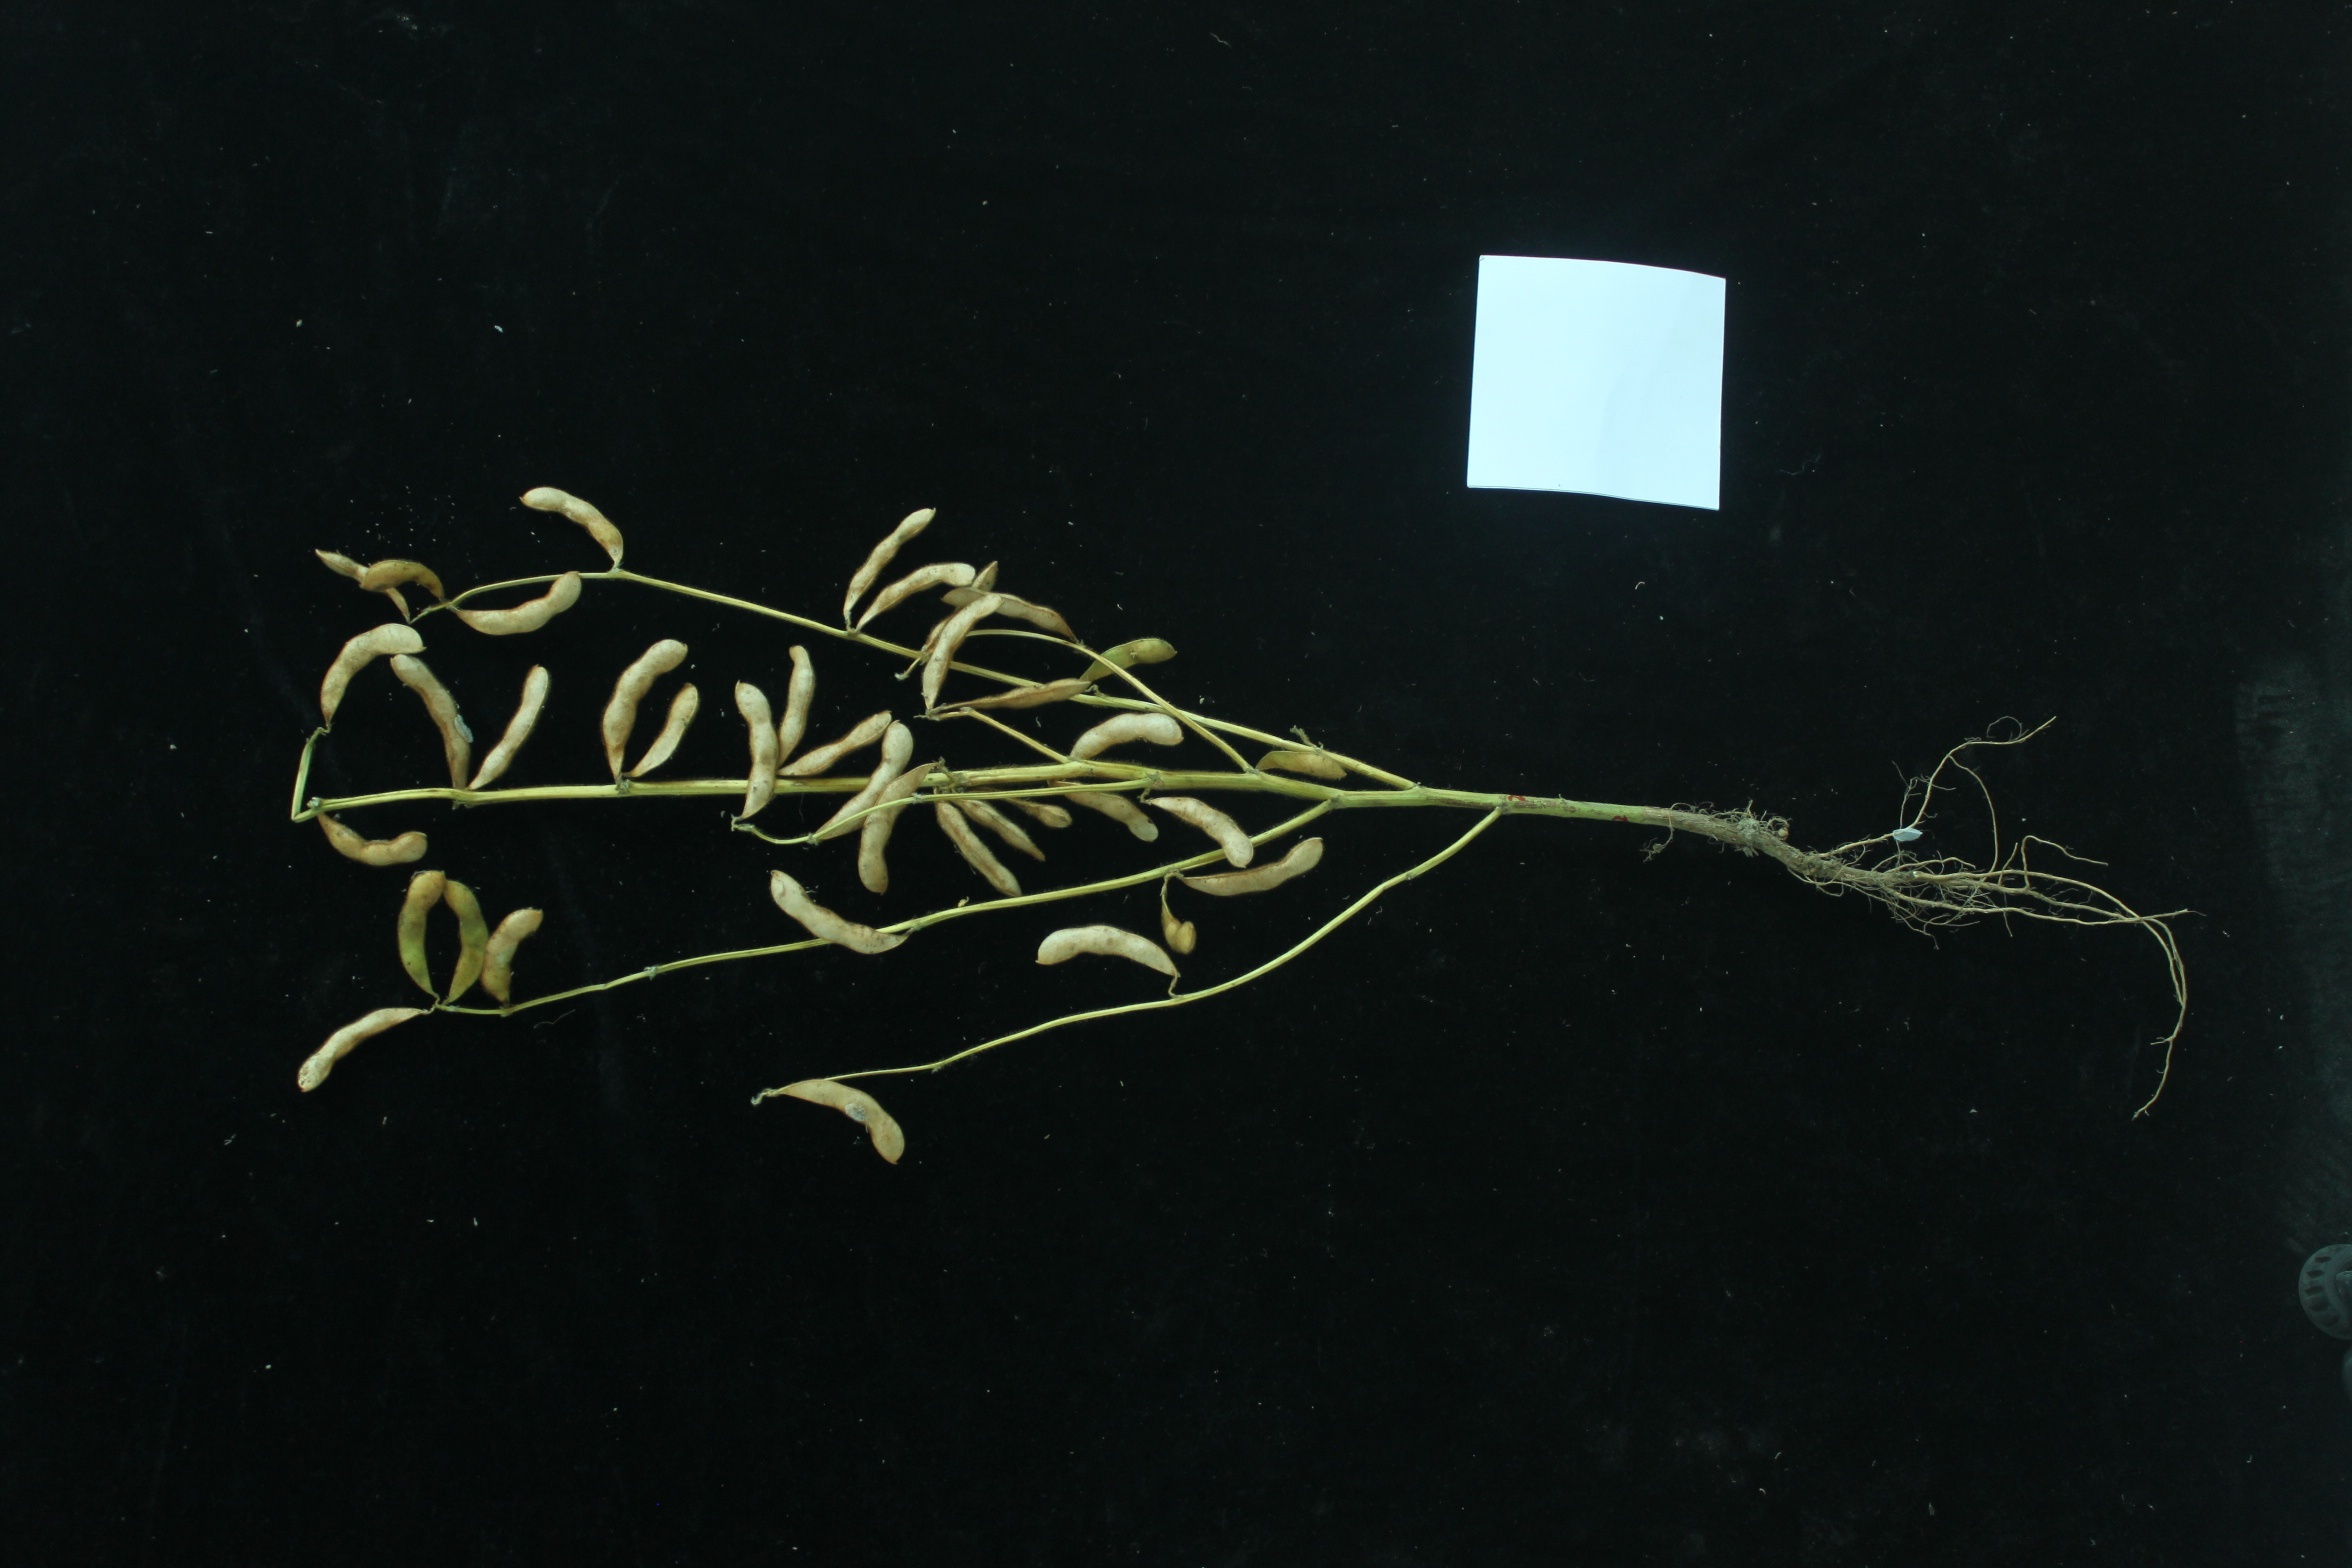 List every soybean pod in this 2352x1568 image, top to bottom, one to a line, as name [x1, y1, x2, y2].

soybean pod [521, 491, 621, 565]
soybean pod [843, 510, 936, 627]
soybean pod [319, 553, 410, 621]
soybean pod [361, 562, 442, 601]
soybean pod [854, 565, 975, 632]
soybean pod [456, 574, 579, 637]
soybean pod [925, 596, 1079, 707]
soybean pod [321, 628, 422, 721]
soybean pod [1077, 641, 1174, 682]
soybean pod [602, 644, 687, 780]
soybean pod [777, 648, 814, 766]
soybean pod [390, 656, 470, 796]
soybean pod [470, 669, 549, 790]
soybean pod [963, 680, 1086, 709]
soybean pod [736, 686, 775, 815]
soybean pod [628, 687, 696, 777]
soybean pod [780, 715, 890, 777]
soybean pod [1071, 715, 1181, 762]
soybean pod [816, 725, 911, 840]
soybean pod [1255, 752, 1345, 778]
soybean pod [860, 766, 935, 892]
soybean pod [1063, 792, 1159, 839]
soybean pod [956, 799, 1043, 860]
soybean pod [1005, 799, 1069, 828]
soybean pod [1147, 799, 1252, 866]
soybean pod [935, 804, 1019, 896]
soybean pod [319, 813, 424, 865]
soybean pod [1177, 841, 1322, 896]
soybean pod [397, 873, 444, 998]
soybean pod [770, 873, 904, 954]
soybean pod [444, 885, 488, 1005]
soybean pod [1163, 903, 1192, 953]
soybean pod [484, 910, 542, 1004]
soybean pod [1039, 928, 1179, 975]
soybean pod [298, 1009, 428, 1092]
soybean pod [780, 1082, 904, 1165]